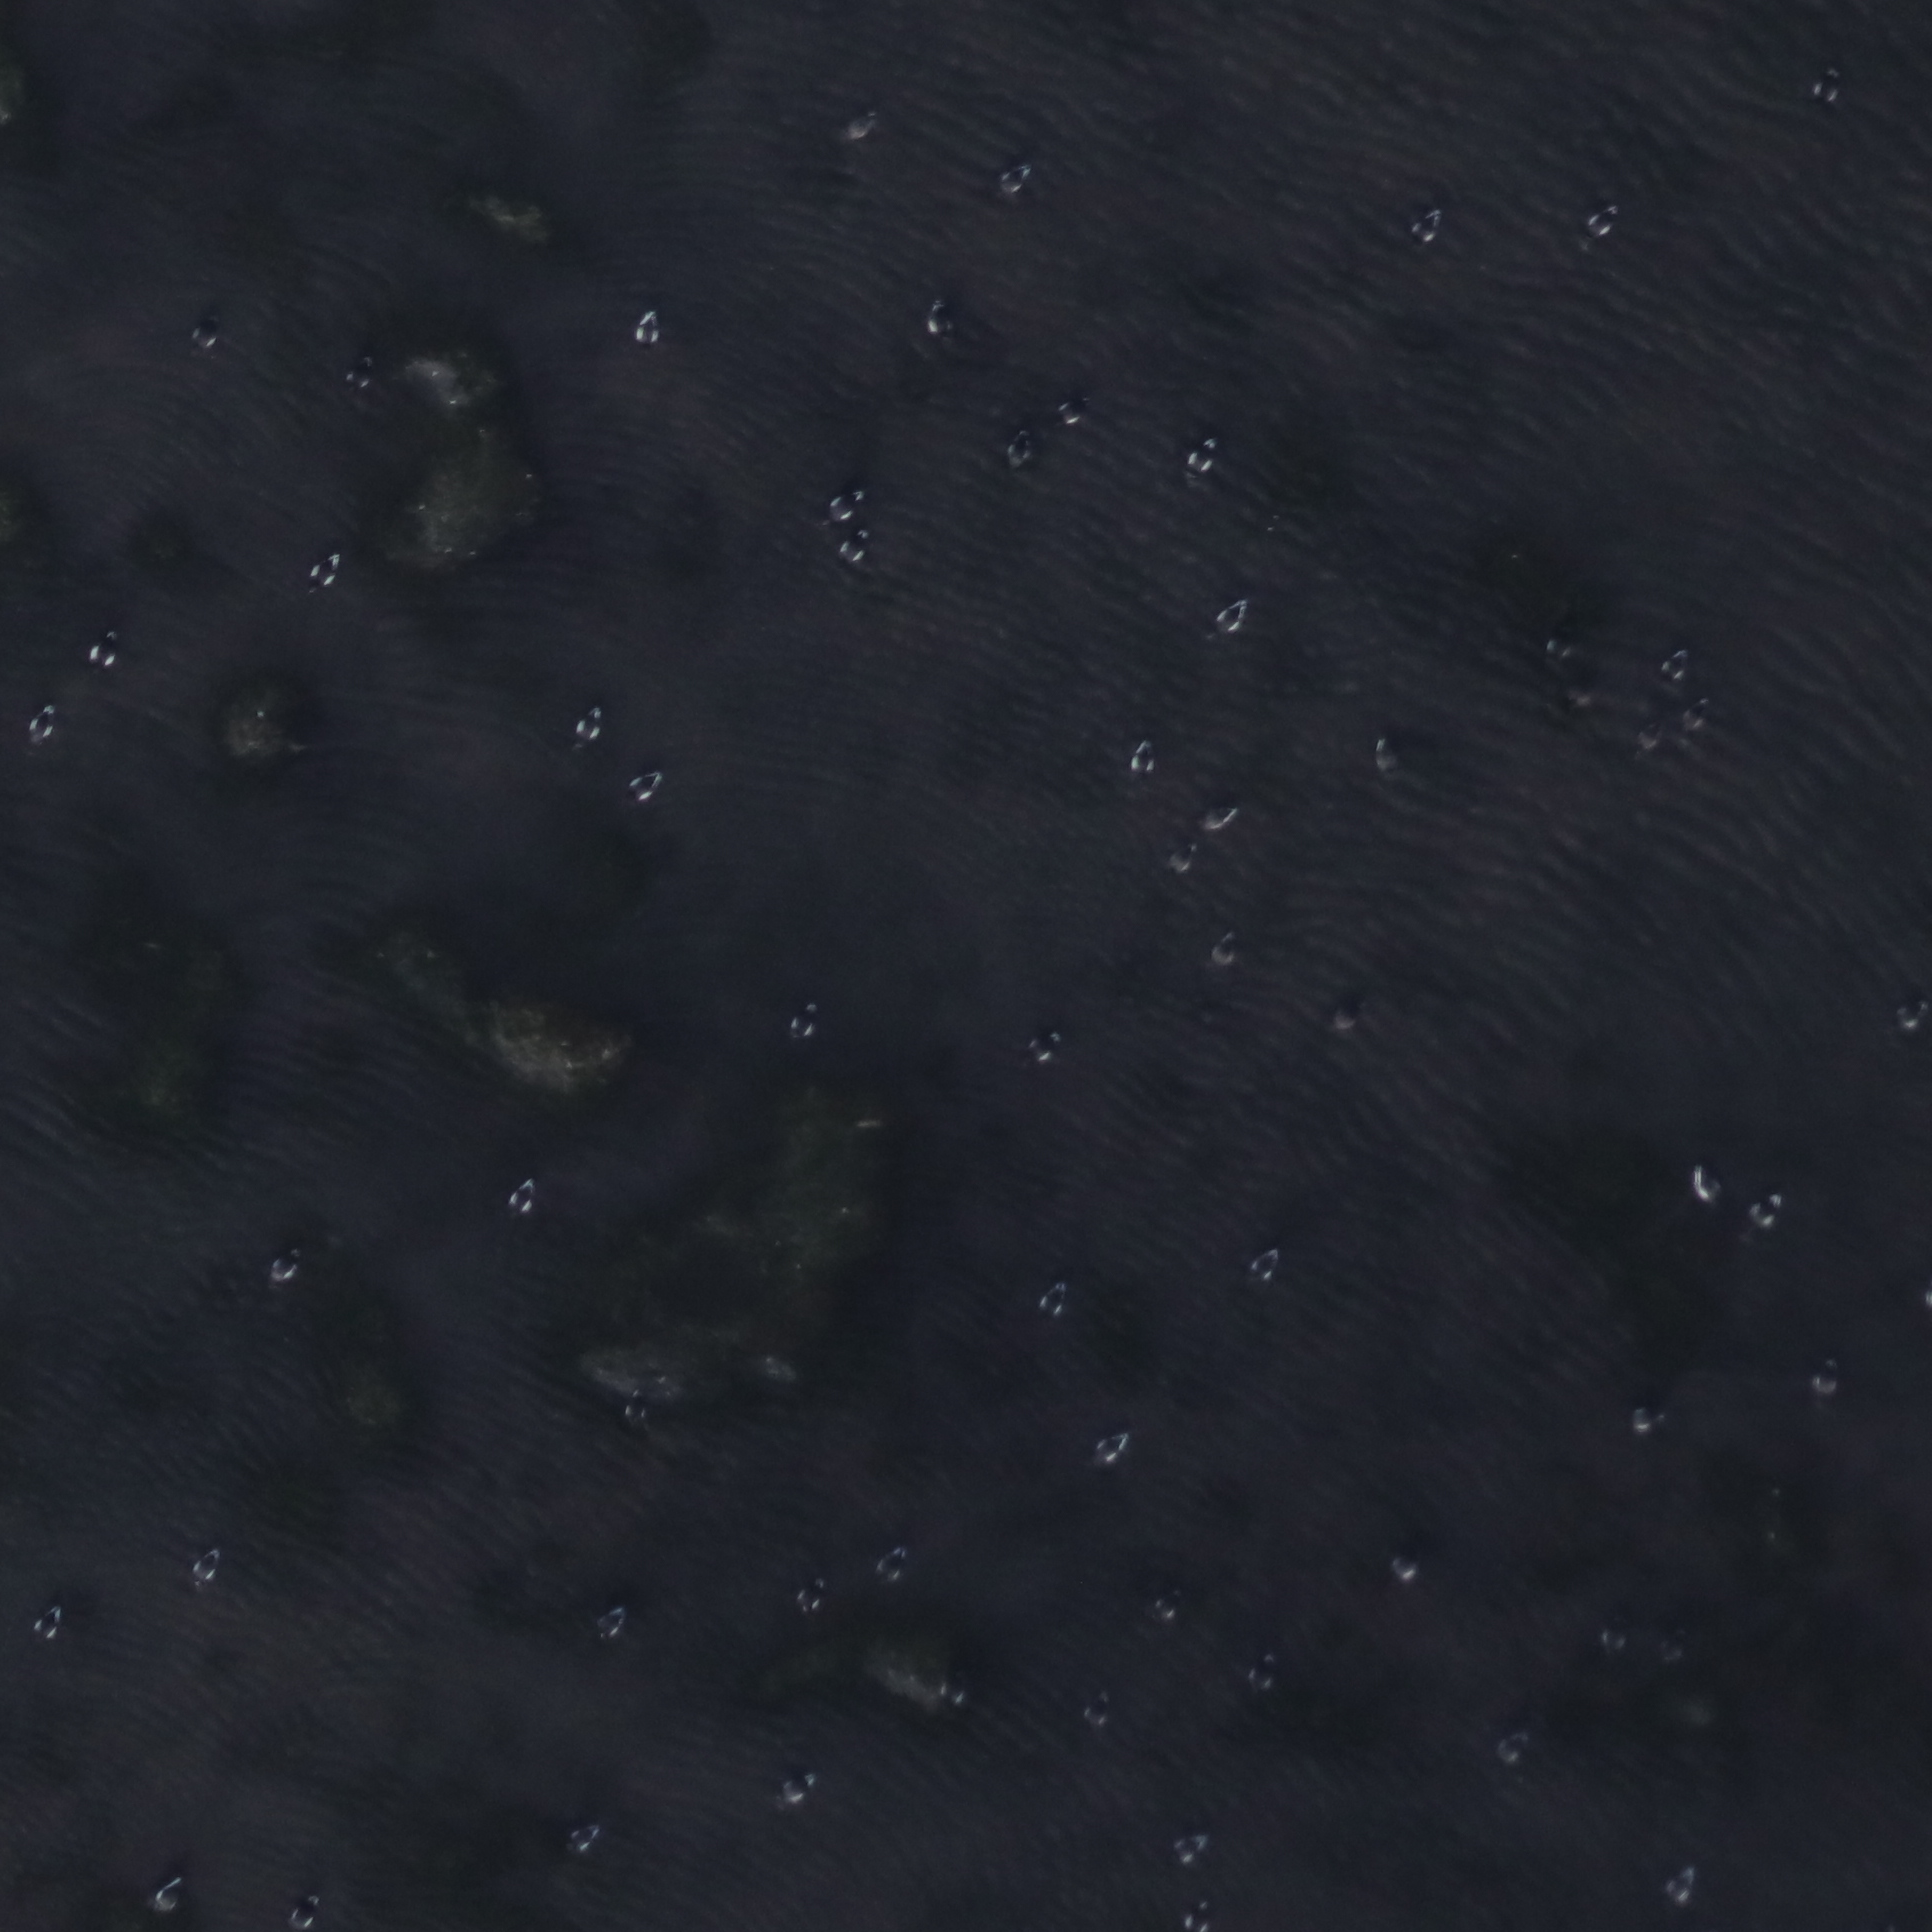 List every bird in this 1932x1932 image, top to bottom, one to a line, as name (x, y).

brant (1825, 89)
brant (1011, 181)
brant (1599, 222)
brant (1425, 229)
brant (944, 325)
brant (652, 331)
brant (202, 332)
brant (364, 377)
brant (1069, 404)
brant (1021, 448)
brant (1200, 461)
brant (844, 508)
brant (859, 547)
brant (325, 573)
brant (1230, 619)
brant (1558, 645)
brant (110, 651)
brant (1677, 668)
brant (1697, 722)
brant (585, 726)
brant (38, 728)
brant (1647, 743)
brant (1146, 757)
brant (1382, 758)
brant (645, 787)
brant (1217, 815)
brant (1184, 866)
brant (1224, 947)
brant (1909, 1013)
brant (1334, 1019)
brant (806, 1025)
brant (1044, 1049)
brant (1698, 1188)
brant (529, 1202)
brant (1759, 1213)
brant (1263, 1265)
brant (283, 1268)
brant (1051, 1295)
brant (775, 1369)
brant (1820, 1388)
brant (634, 1407)
brant (1649, 1416)
brant (1114, 1448)
brant (898, 1553)
brant (1399, 1565)
brant (204, 1567)
brant (813, 1599)
brant (1162, 1603)
brant (50, 1616)
brant (616, 1625)
brant (1614, 1637)
brant (1672, 1651)
brant (1262, 1676)
brant (953, 1690)
brant (1103, 1716)
brant (1511, 1752)
brant (792, 1789)
brant (581, 1839)
brant (1176, 1848)
brant (1685, 1892)
brant (170, 1905)
brant (303, 1918)
brant (1198, 1919)